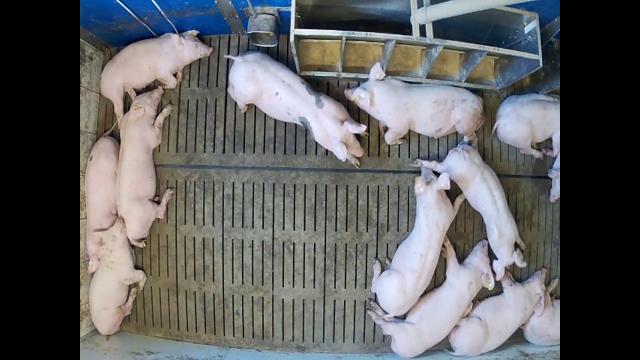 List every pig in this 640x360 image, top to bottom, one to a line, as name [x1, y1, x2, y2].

pig [99, 29, 213, 130]
pig [223, 50, 371, 170]
pig [343, 62, 487, 147]
pig [117, 86, 174, 251]
pig [490, 92, 561, 159]
pig [85, 121, 123, 275]
pig [413, 138, 529, 281]
pig [546, 151, 560, 204]
pig [368, 164, 468, 320]
pig [87, 220, 146, 337]
pig [367, 235, 495, 358]
pig [446, 266, 549, 357]
pig [521, 277, 560, 351]